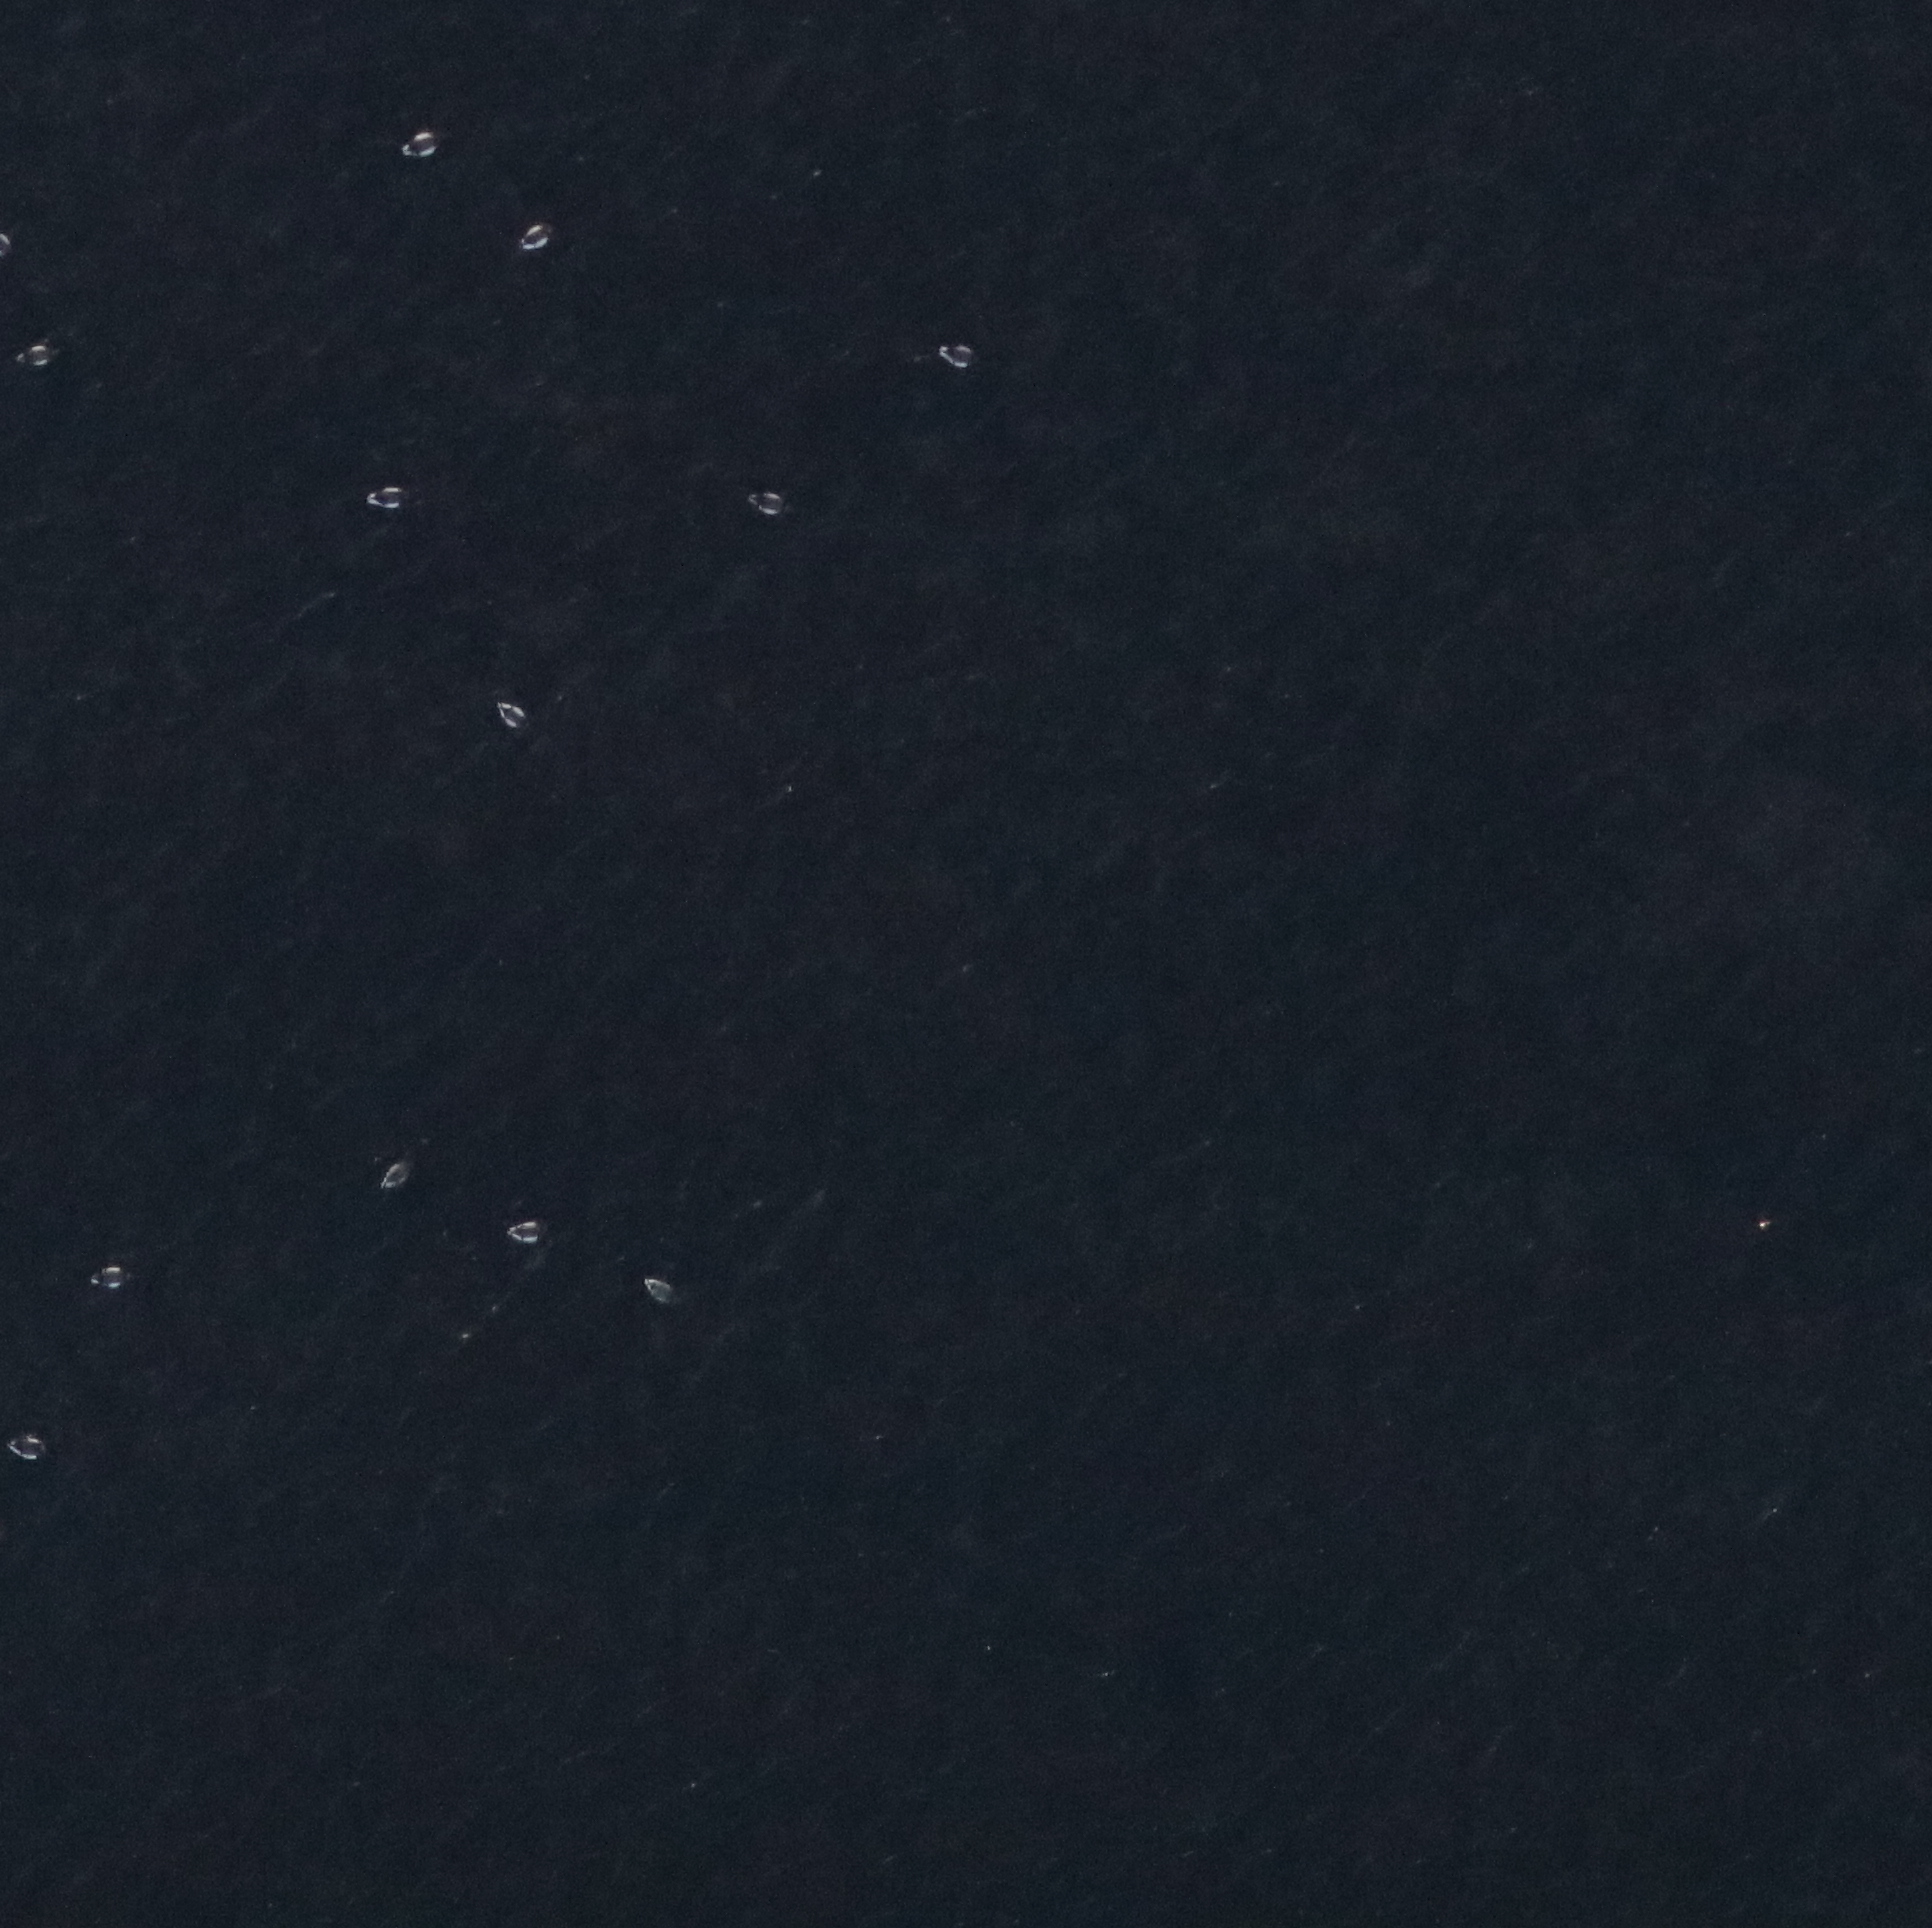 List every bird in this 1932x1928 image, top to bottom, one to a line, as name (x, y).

brant (423, 145)
brant (538, 238)
brant (38, 356)
brant (960, 357)
brant (390, 499)
brant (769, 503)
brant (515, 717)
brant (396, 1175)
brant (529, 1232)
brant (112, 1278)
brant (661, 1292)
brant (30, 1448)